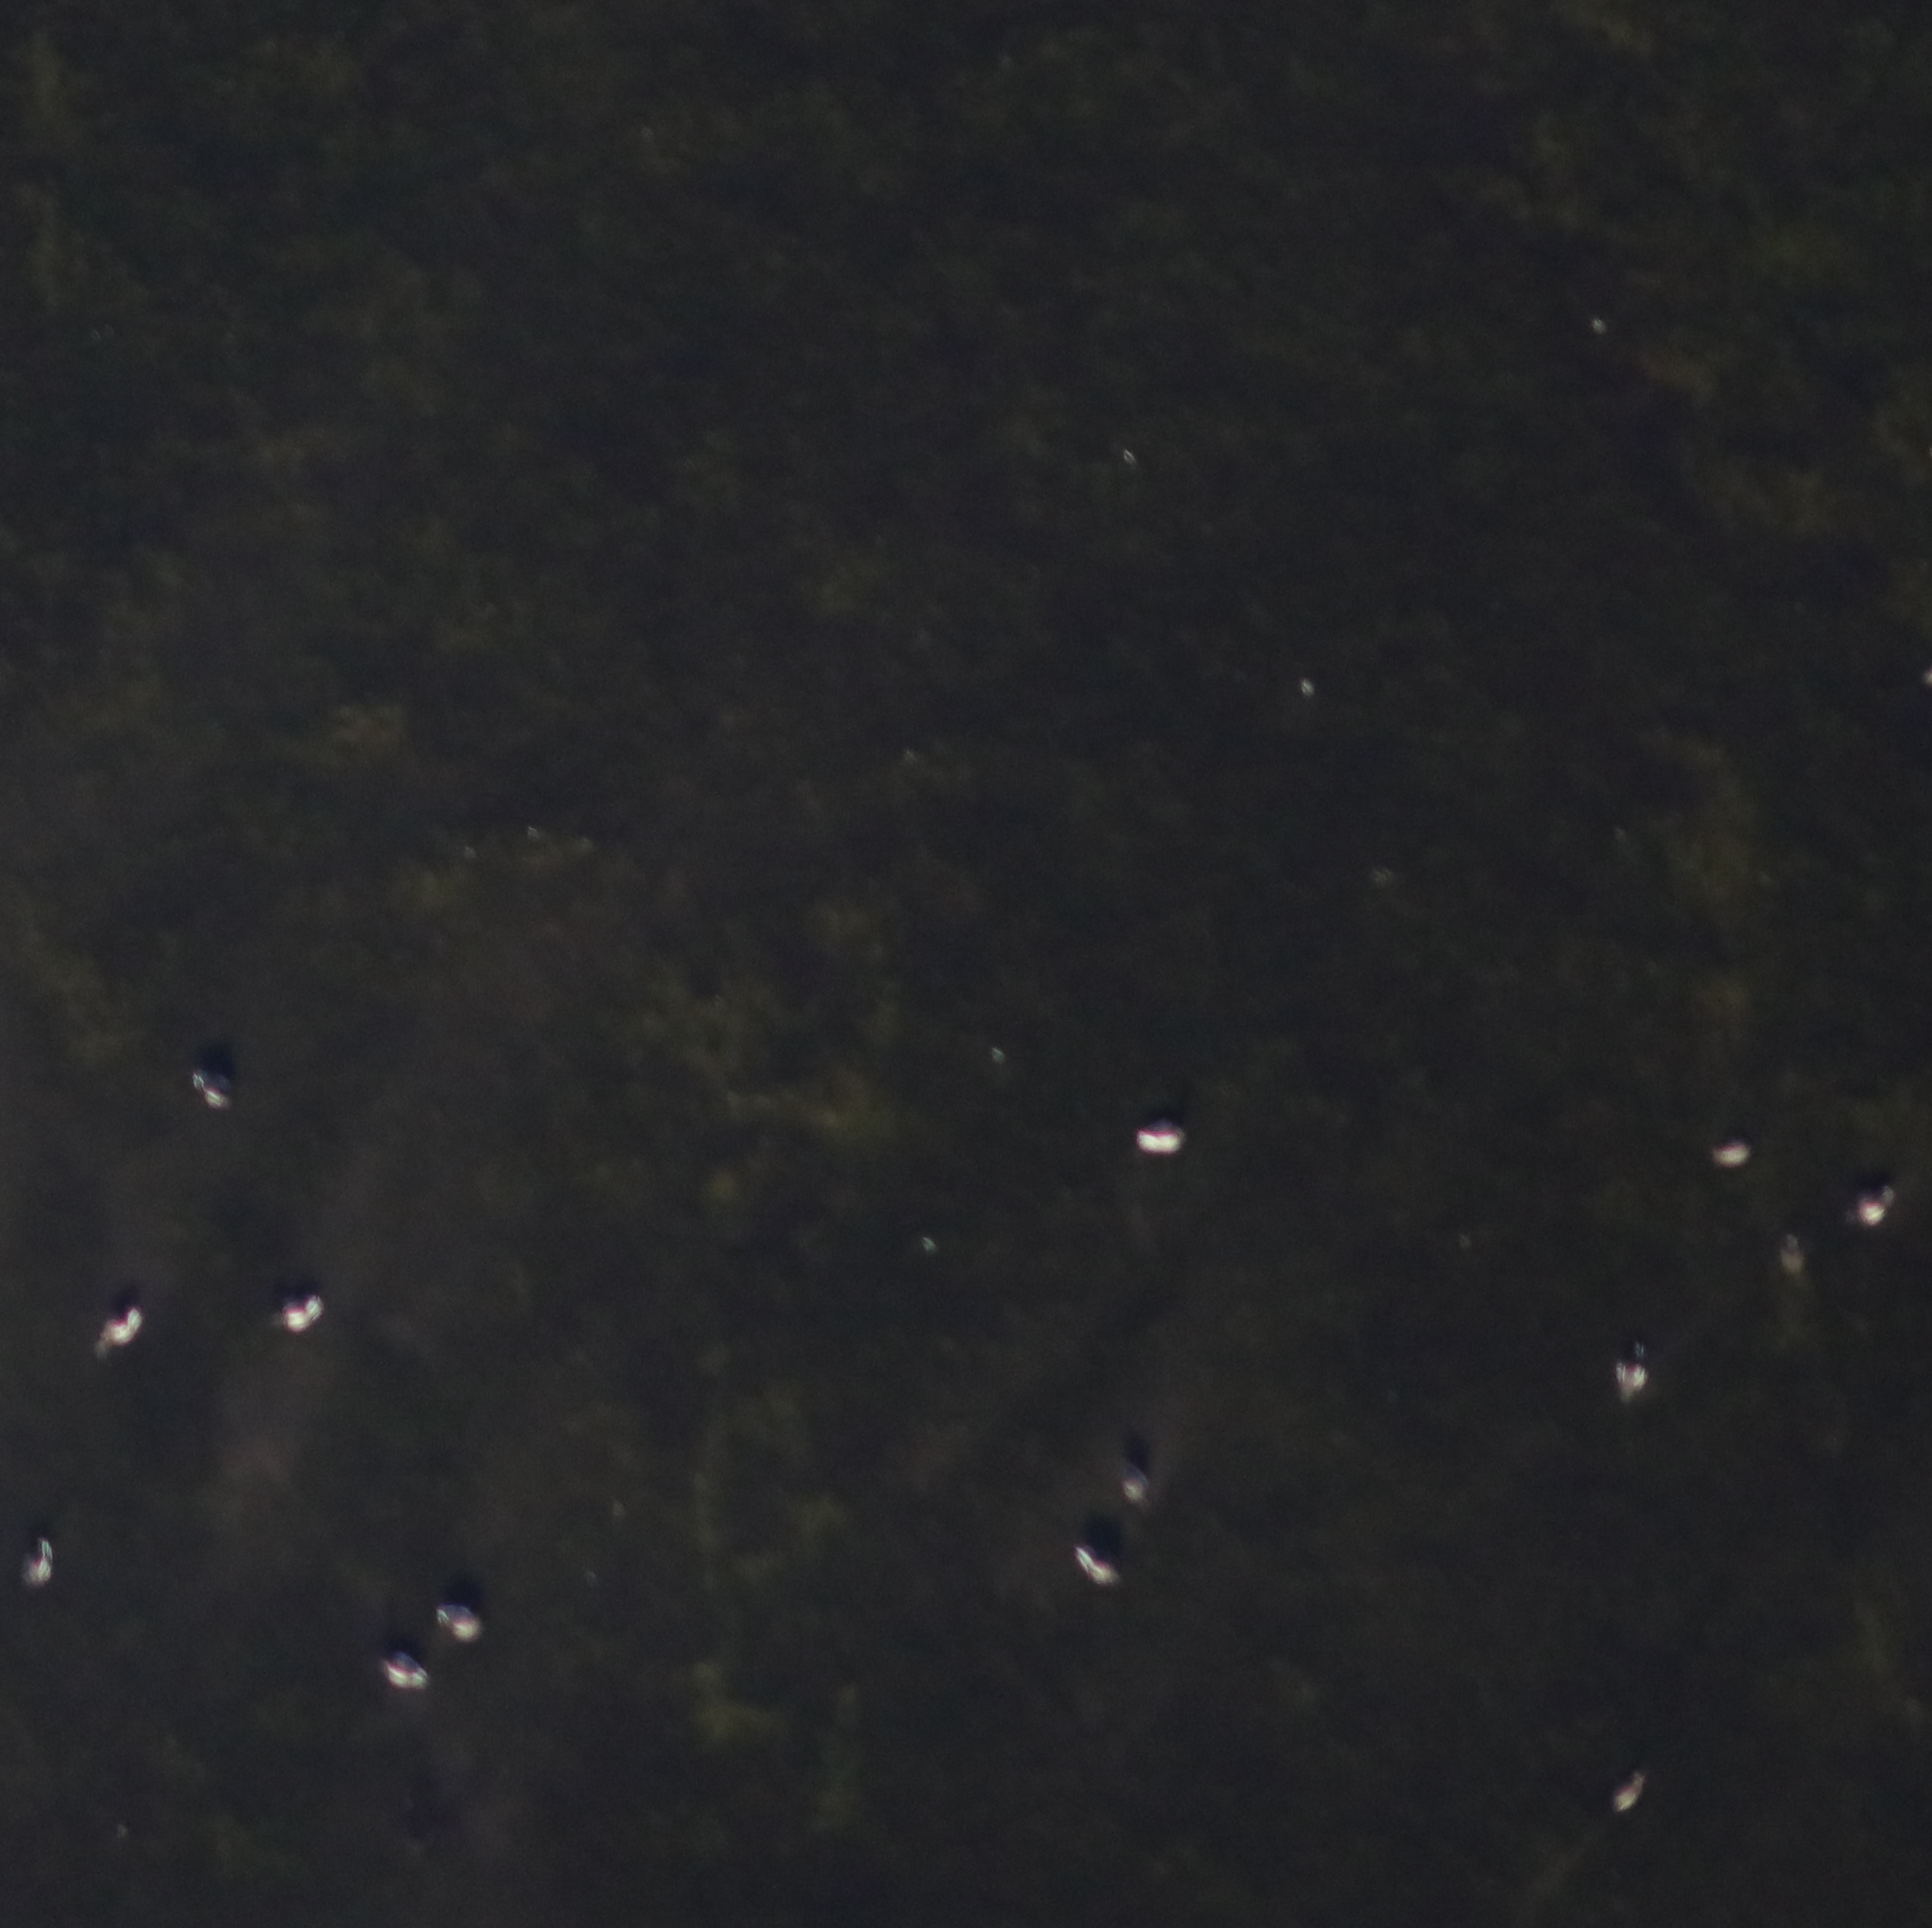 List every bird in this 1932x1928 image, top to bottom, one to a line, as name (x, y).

brant (214, 1087)
brant (1165, 1137)
brant (1728, 1150)
brant (1872, 1204)
brant (1787, 1249)
brant (298, 1306)
brant (116, 1333)
brant (1626, 1377)
brant (1138, 1484)
brant (44, 1562)
brant (1102, 1567)
brant (459, 1620)
brant (404, 1670)
brant (1628, 1802)